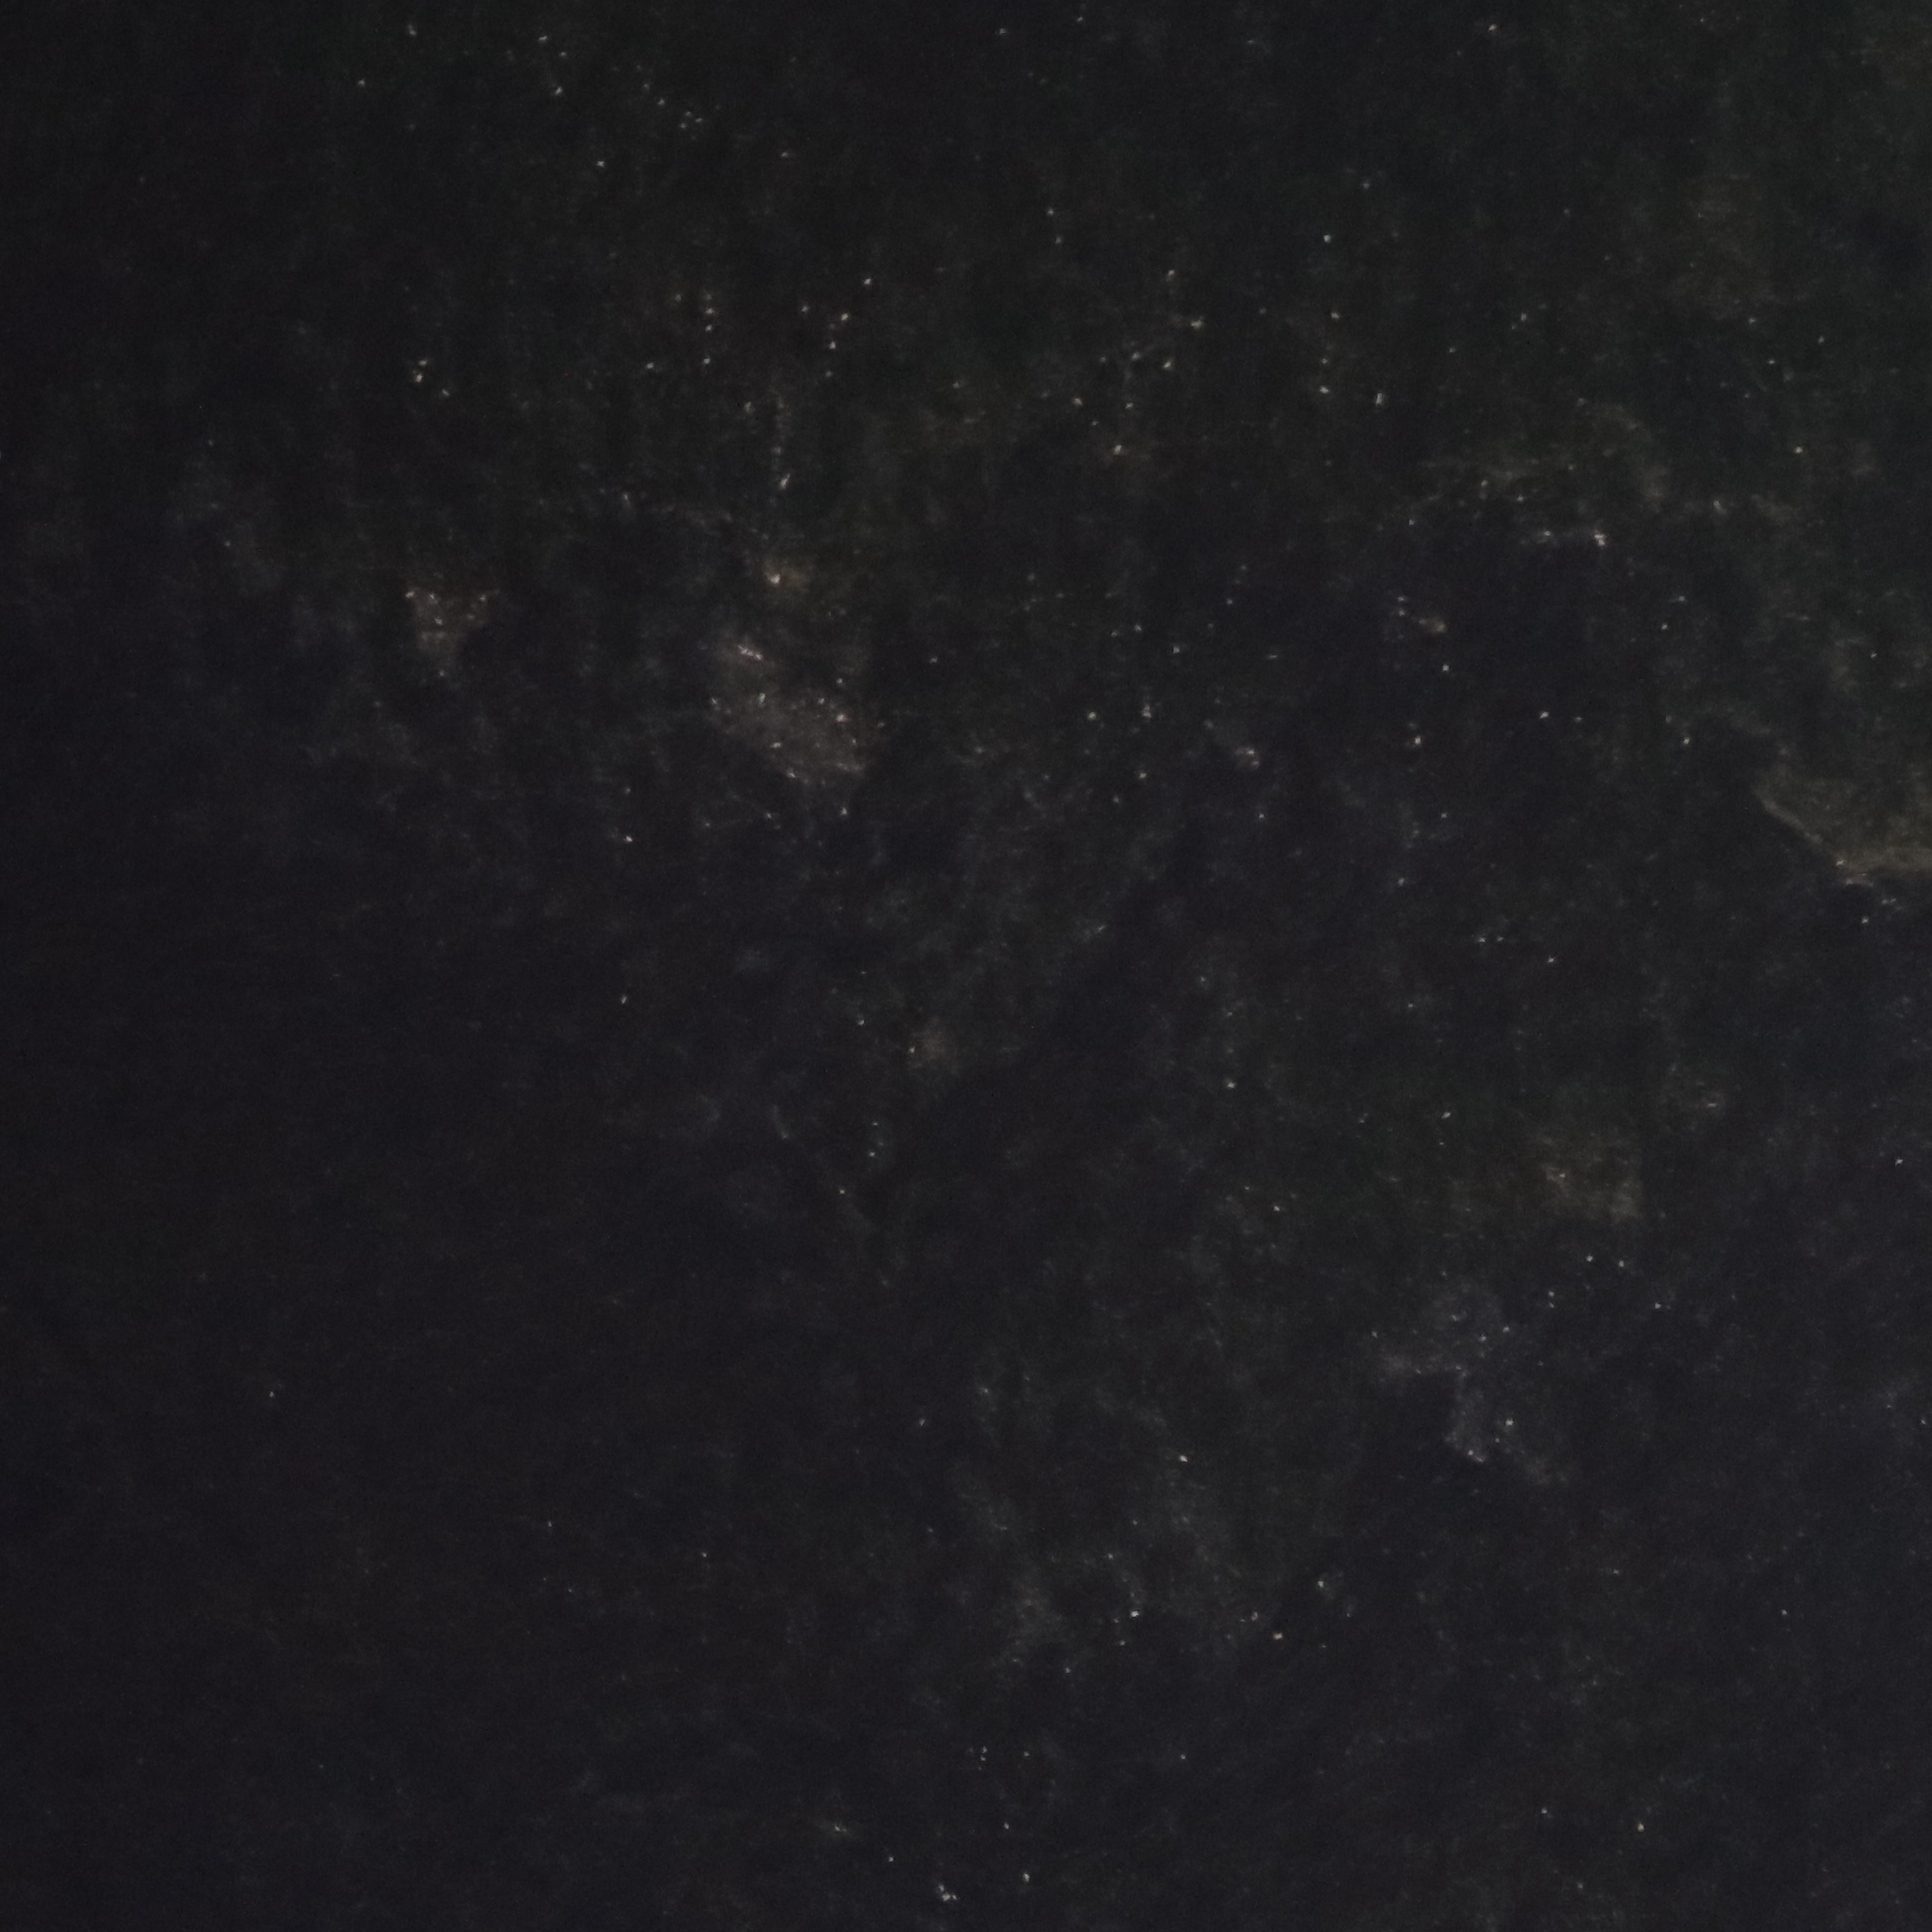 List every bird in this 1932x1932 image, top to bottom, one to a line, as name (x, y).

None